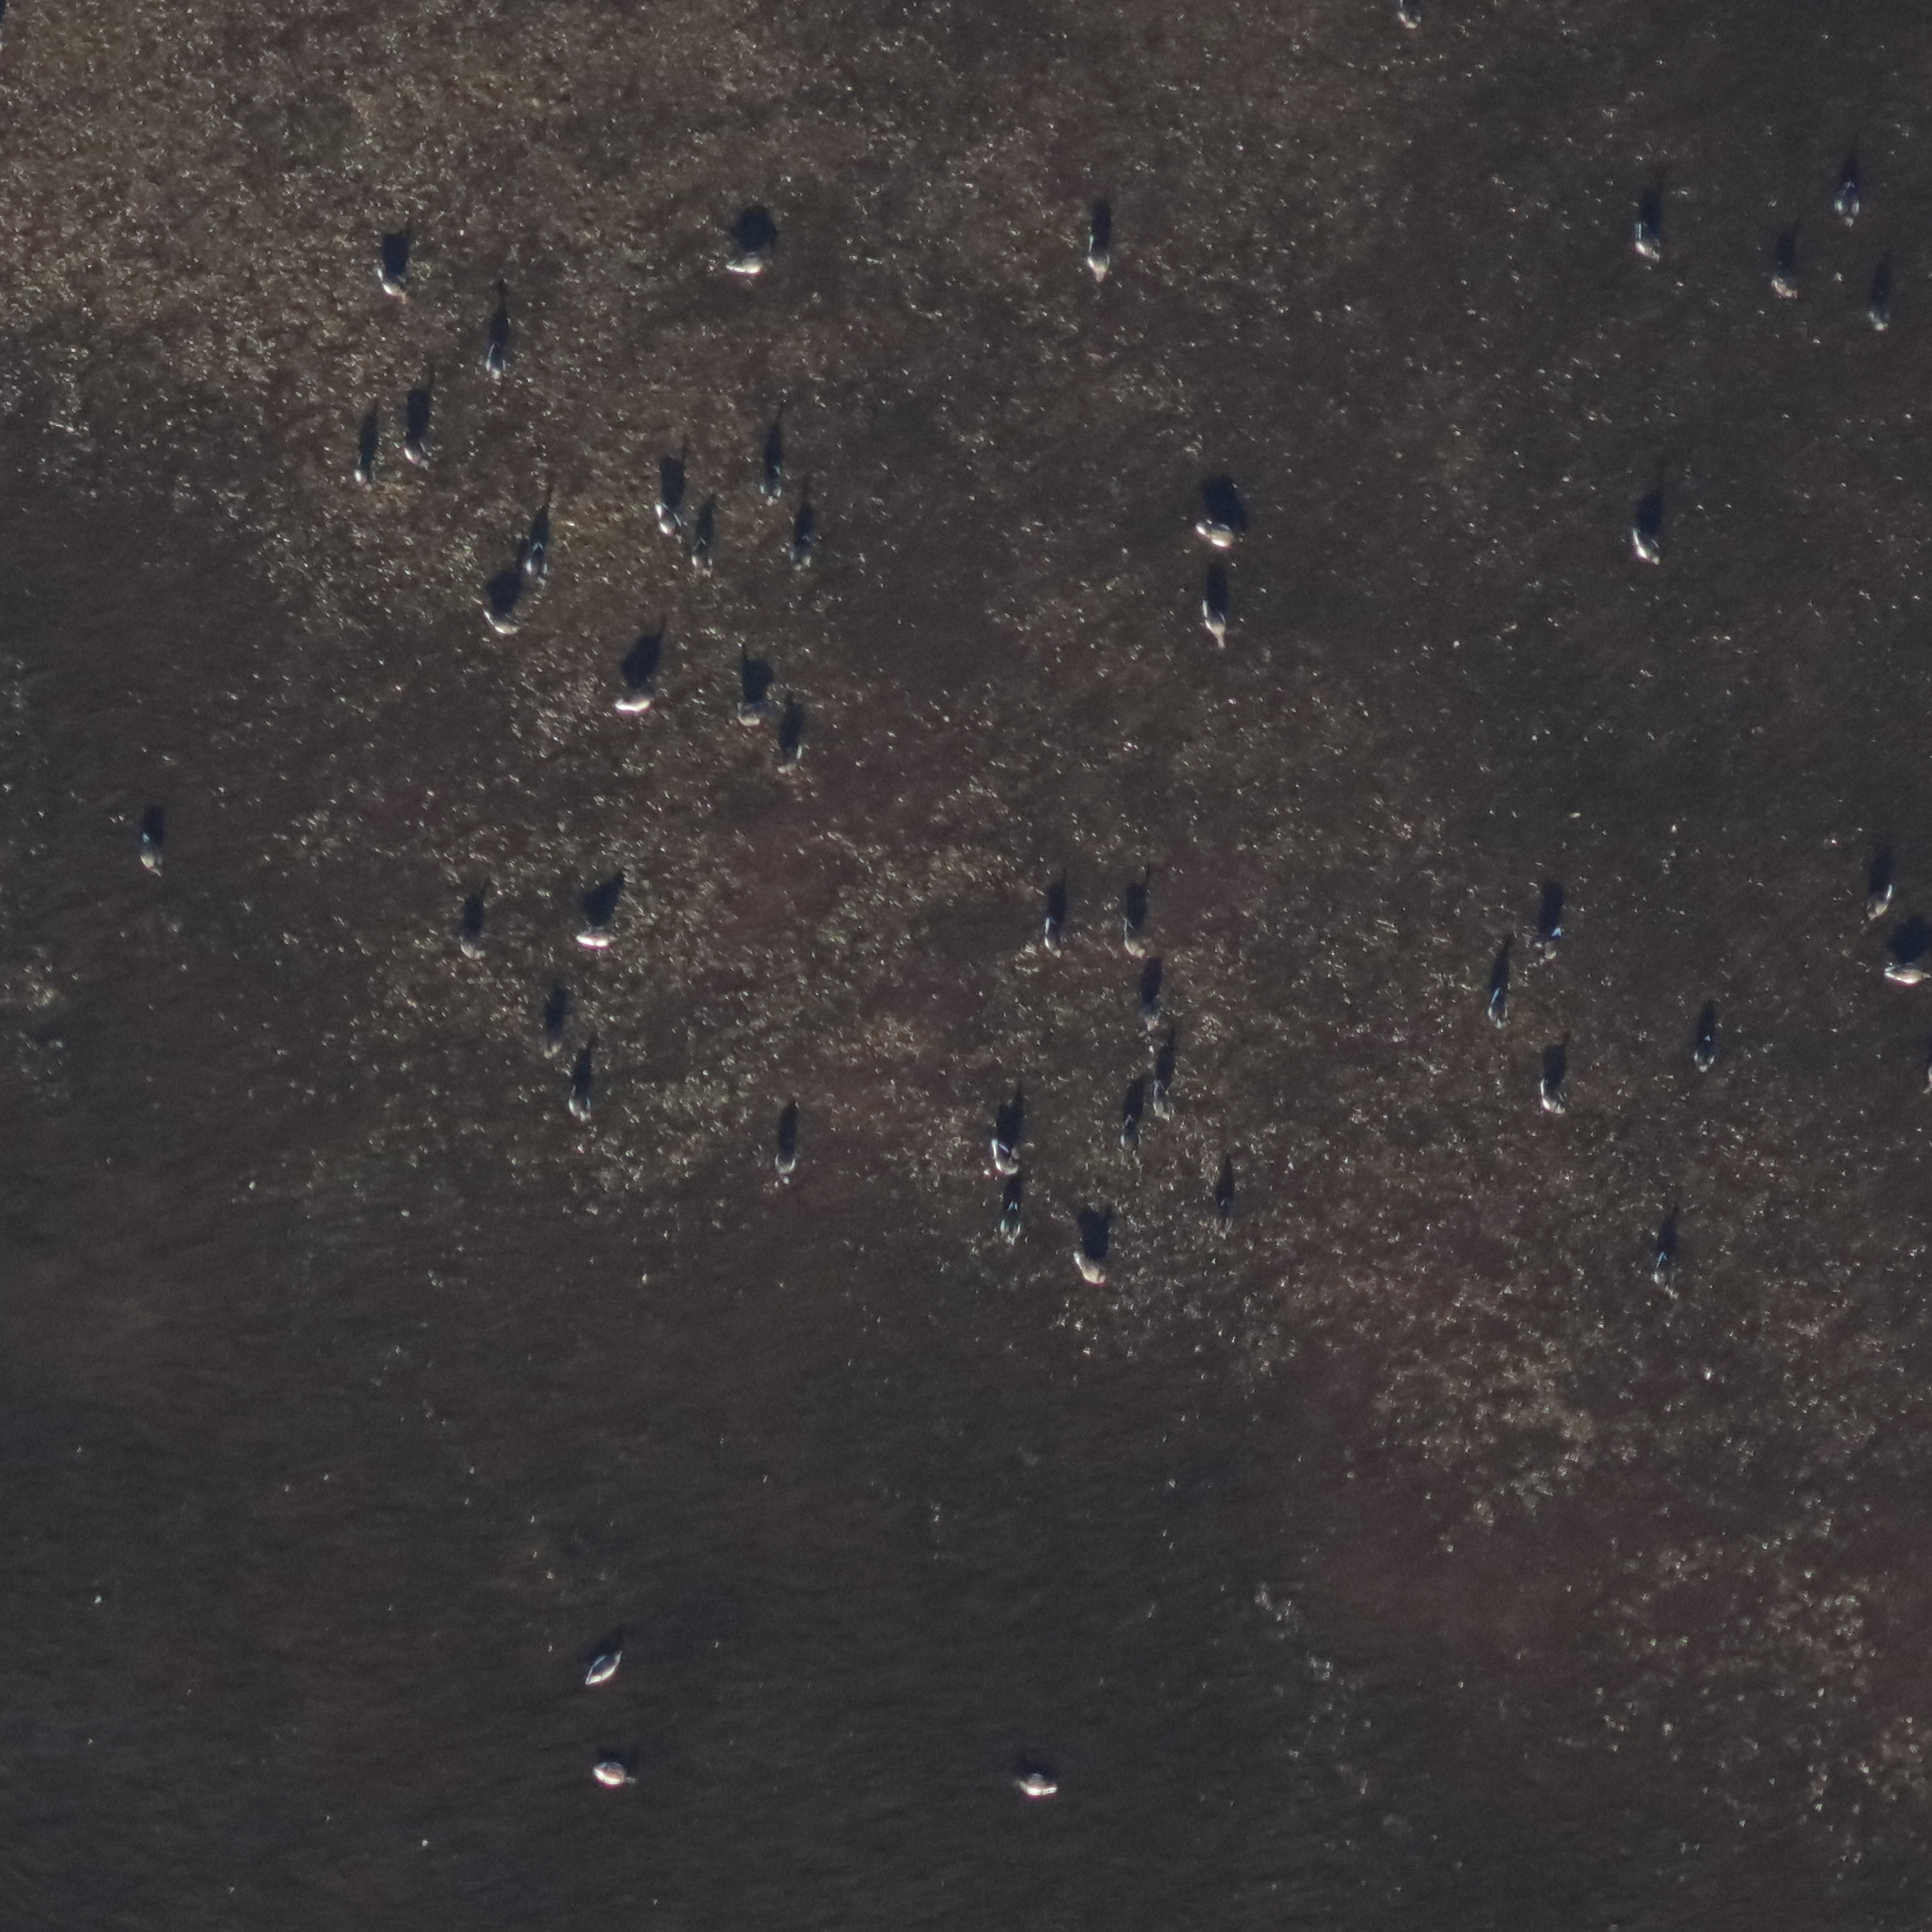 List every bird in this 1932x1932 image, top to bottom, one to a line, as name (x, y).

brant (1849, 201)
brant (1649, 239)
brant (758, 260)
brant (1103, 261)
brant (387, 279)
brant (1789, 286)
brant (1883, 310)
brant (497, 359)
brant (419, 455)
brant (362, 472)
brant (770, 484)
brant (672, 517)
brant (1219, 534)
brant (1645, 546)
brant (795, 553)
brant (536, 562)
brant (704, 562)
brant (1222, 624)
brant (507, 627)
brant (632, 702)
brant (748, 714)
brant (788, 761)
brant (151, 862)
brant (1879, 906)
brant (597, 936)
brant (1546, 936)
brant (1130, 941)
brant (1047, 943)
brant (470, 946)
brant (1909, 973)
brant (1498, 1010)
brant (1154, 1015)
brant (548, 1043)
brant (1705, 1052)
brant (1166, 1100)
brant (582, 1101)
brant (1552, 1104)
brant (1131, 1140)
brant (1000, 1151)
brant (782, 1162)
brant (1014, 1220)
brant (1226, 1220)
brant (1088, 1274)
brant (1664, 1277)
brant (604, 1666)
brant (615, 1772)
brant (1036, 1782)